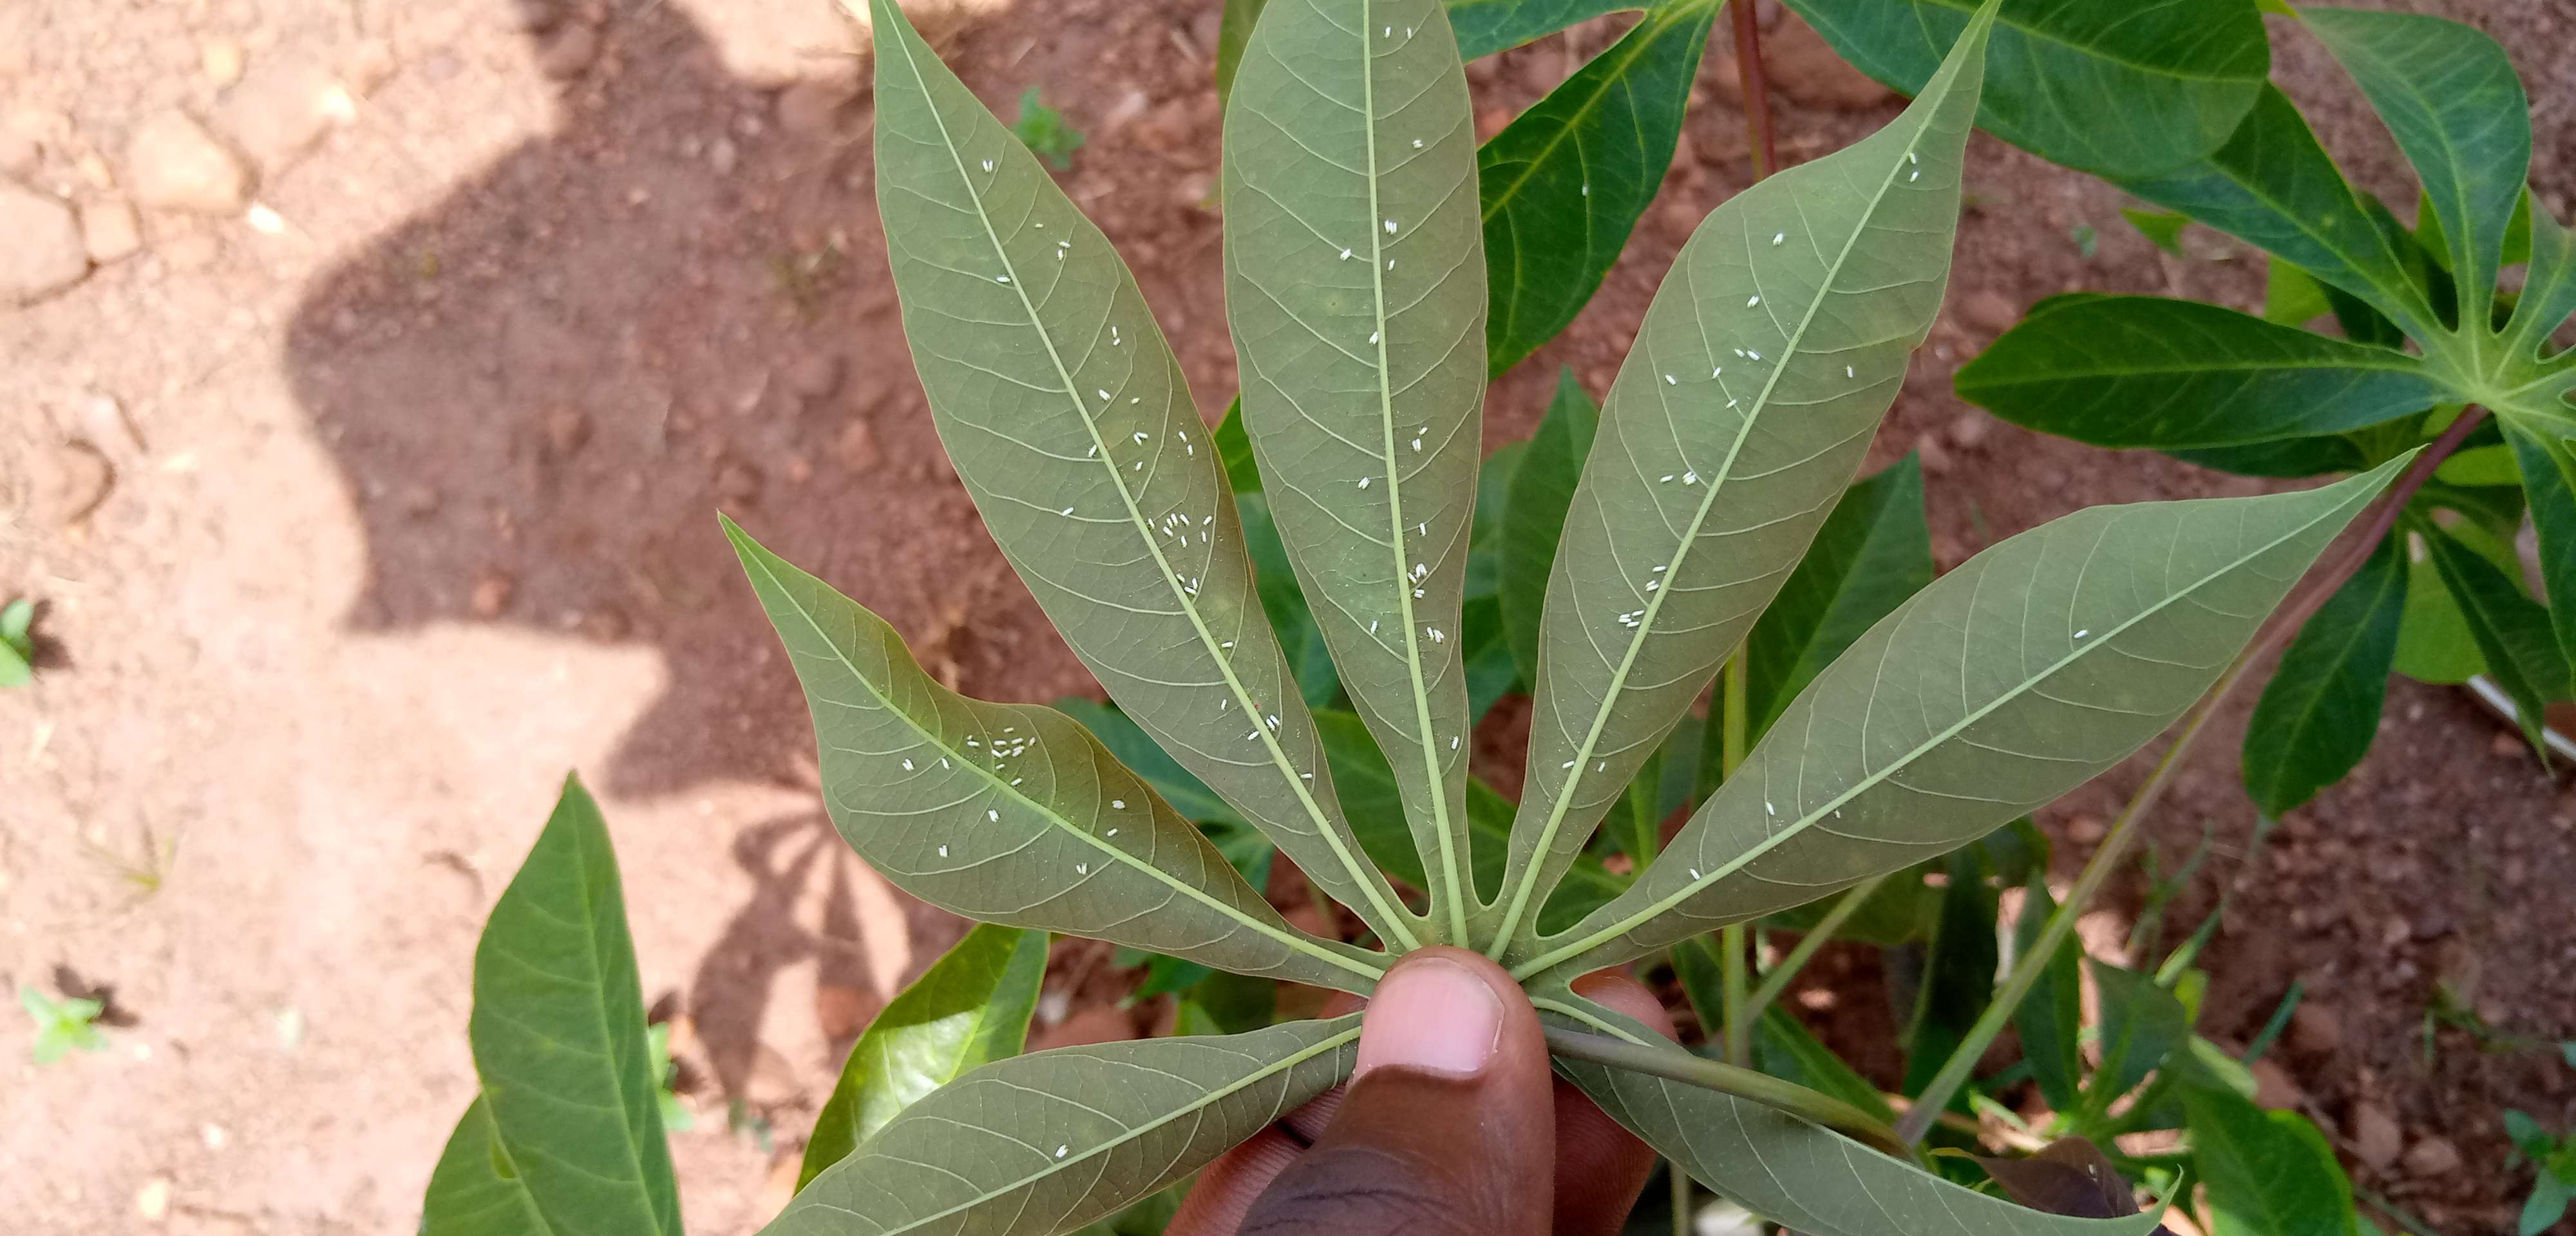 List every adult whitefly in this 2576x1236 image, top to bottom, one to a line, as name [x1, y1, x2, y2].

whitefly [1383, 24, 1392, 41]
whitefly [1405, 26, 1414, 41]
whitefly [1412, 139, 1423, 145]
whitefly [1414, 143, 1425, 151]
whitefly [1907, 151, 1918, 166]
whitefly [981, 160, 989, 174]
whitefly [988, 160, 994, 173]
whitefly [1908, 170, 1920, 183]
whitefly [1383, 218, 1389, 234]
whitefly [1389, 221, 1394, 236]
whitefly [1393, 221, 1399, 235]
whitefly [1033, 222, 1045, 230]
whitefly [1777, 232, 1783, 245]
whitefly [1772, 235, 1778, 247]
whitefly [1057, 239, 1072, 249]
whitefly [1056, 248, 1066, 263]
whitefly [1340, 248, 1350, 261]
whitefly [1343, 251, 1352, 261]
whitefly [1385, 257, 1398, 273]
whitefly [994, 275, 1012, 285]
whitefly [1745, 295, 1755, 310]
whitefly [1752, 295, 1759, 308]
whitefly [1110, 324, 1120, 338]
whitefly [1368, 331, 1378, 345]
whitefly [1373, 335, 1379, 346]
whitefly [1112, 337, 1121, 348]
whitefly [1733, 348, 1745, 359]
whitefly [1747, 349, 1761, 363]
whitefly [1844, 363, 1855, 380]
whitefly [1709, 364, 1723, 380]
whitefly [1664, 373, 1678, 387]
whitefly [1097, 388, 1112, 402]
whitefly [1130, 395, 1142, 406]
whitefly [1725, 398, 1738, 411]
whitefly [1417, 425, 1429, 435]
whitefly [1177, 429, 1188, 443]
whitefly [1136, 431, 1150, 440]
whitefly [1132, 433, 1142, 447]
whitefly [1416, 438, 1422, 453]
whitefly [1411, 439, 1417, 453]
whitefly [1084, 441, 1099, 459]
whitefly [1186, 443, 1196, 458]
whitefly [1133, 460, 1145, 473]
whitefly [1682, 471, 1692, 480]
whitefly [1658, 474, 1674, 485]
whitefly [1683, 474, 1696, 484]
whitefly [1358, 476, 1367, 490]
whitefly [1362, 478, 1370, 491]
whitefly [1685, 478, 1696, 486]
whitefly [1059, 505, 1078, 518]
whitefly [1179, 512, 1191, 528]
whitefly [1170, 512, 1180, 528]
whitefly [1202, 514, 1213, 527]
whitefly [1166, 516, 1173, 530]
whitefly [1146, 517, 1157, 530]
whitefly [1418, 520, 1428, 537]
whitefly [1162, 525, 1175, 539]
whitefly [1200, 529, 1207, 544]
whitefly [1179, 534, 1188, 549]
whitefly [1419, 563, 1429, 577]
whitefly [1416, 564, 1421, 578]
whitefly [1651, 564, 1667, 573]
whitefly [1406, 571, 1418, 585]
whitefly [1175, 572, 1186, 583]
whitefly [1191, 577, 1200, 590]
whitefly [1646, 579, 1656, 588]
whitefly [1645, 583, 1660, 594]
whitefly [1183, 586, 1198, 597]
whitefly [1414, 588, 1426, 595]
whitefly [1412, 592, 1423, 600]
whitefly [1631, 609, 1646, 617]
whitefly [1618, 613, 1631, 619]
whitefly [1368, 618, 1380, 636]
whitefly [1617, 618, 1633, 623]
whitefly [1625, 621, 1641, 630]
whitefly [1425, 625, 1434, 642]
whitefly [2072, 627, 2089, 642]
whitefly [1436, 629, 1447, 640]
whitefly [1434, 630, 1441, 644]
whitefly [1218, 639, 1235, 650]
whitefly [1219, 697, 1229, 712]
whitefly [1269, 715, 1281, 727]
whitefly [1265, 717, 1276, 733]
whitefly [1002, 726, 1015, 733]
whitefly [1246, 730, 1260, 744]
whitefly [965, 733, 974, 740]
whitefly [1448, 734, 1461, 751]
whitefly [1011, 736, 1025, 745]
whitefly [1028, 736, 1037, 748]
whitefly [993, 740, 1007, 747]
whitefly [966, 741, 981, 747]
whitefly [1012, 745, 1026, 753]
whitefly [990, 747, 1001, 760]
whitefly [1001, 749, 1012, 758]
whitefly [1012, 749, 1023, 759]
whitefly [940, 756, 952, 771]
whitefly [906, 758, 916, 771]
whitefly [1561, 759, 1576, 771]
whitefly [1596, 760, 1607, 774]
whitefly [902, 761, 911, 771]
whitefly [995, 762, 1006, 772]
whitefly [1298, 771, 1314, 780]
whitefly [1010, 776, 1027, 790]
whitefly [1111, 799, 1127, 808]
whitefly [1764, 800, 1778, 818]
whitefly [1117, 804, 1128, 810]
whitefly [990, 807, 1002, 820]
whitefly [1832, 808, 1842, 821]
whitefly [987, 809, 997, 825]
whitefly [1104, 825, 1119, 839]
whitefly [943, 842, 951, 860]
whitefly [938, 846, 943, 859]
whitefly [1081, 861, 1091, 877]
whitefly [1075, 864, 1081, 876]
whitefly [1687, 867, 1703, 881]
whitefly [1054, 1143, 1066, 1159]
whitefly [1059, 1147, 1069, 1159]